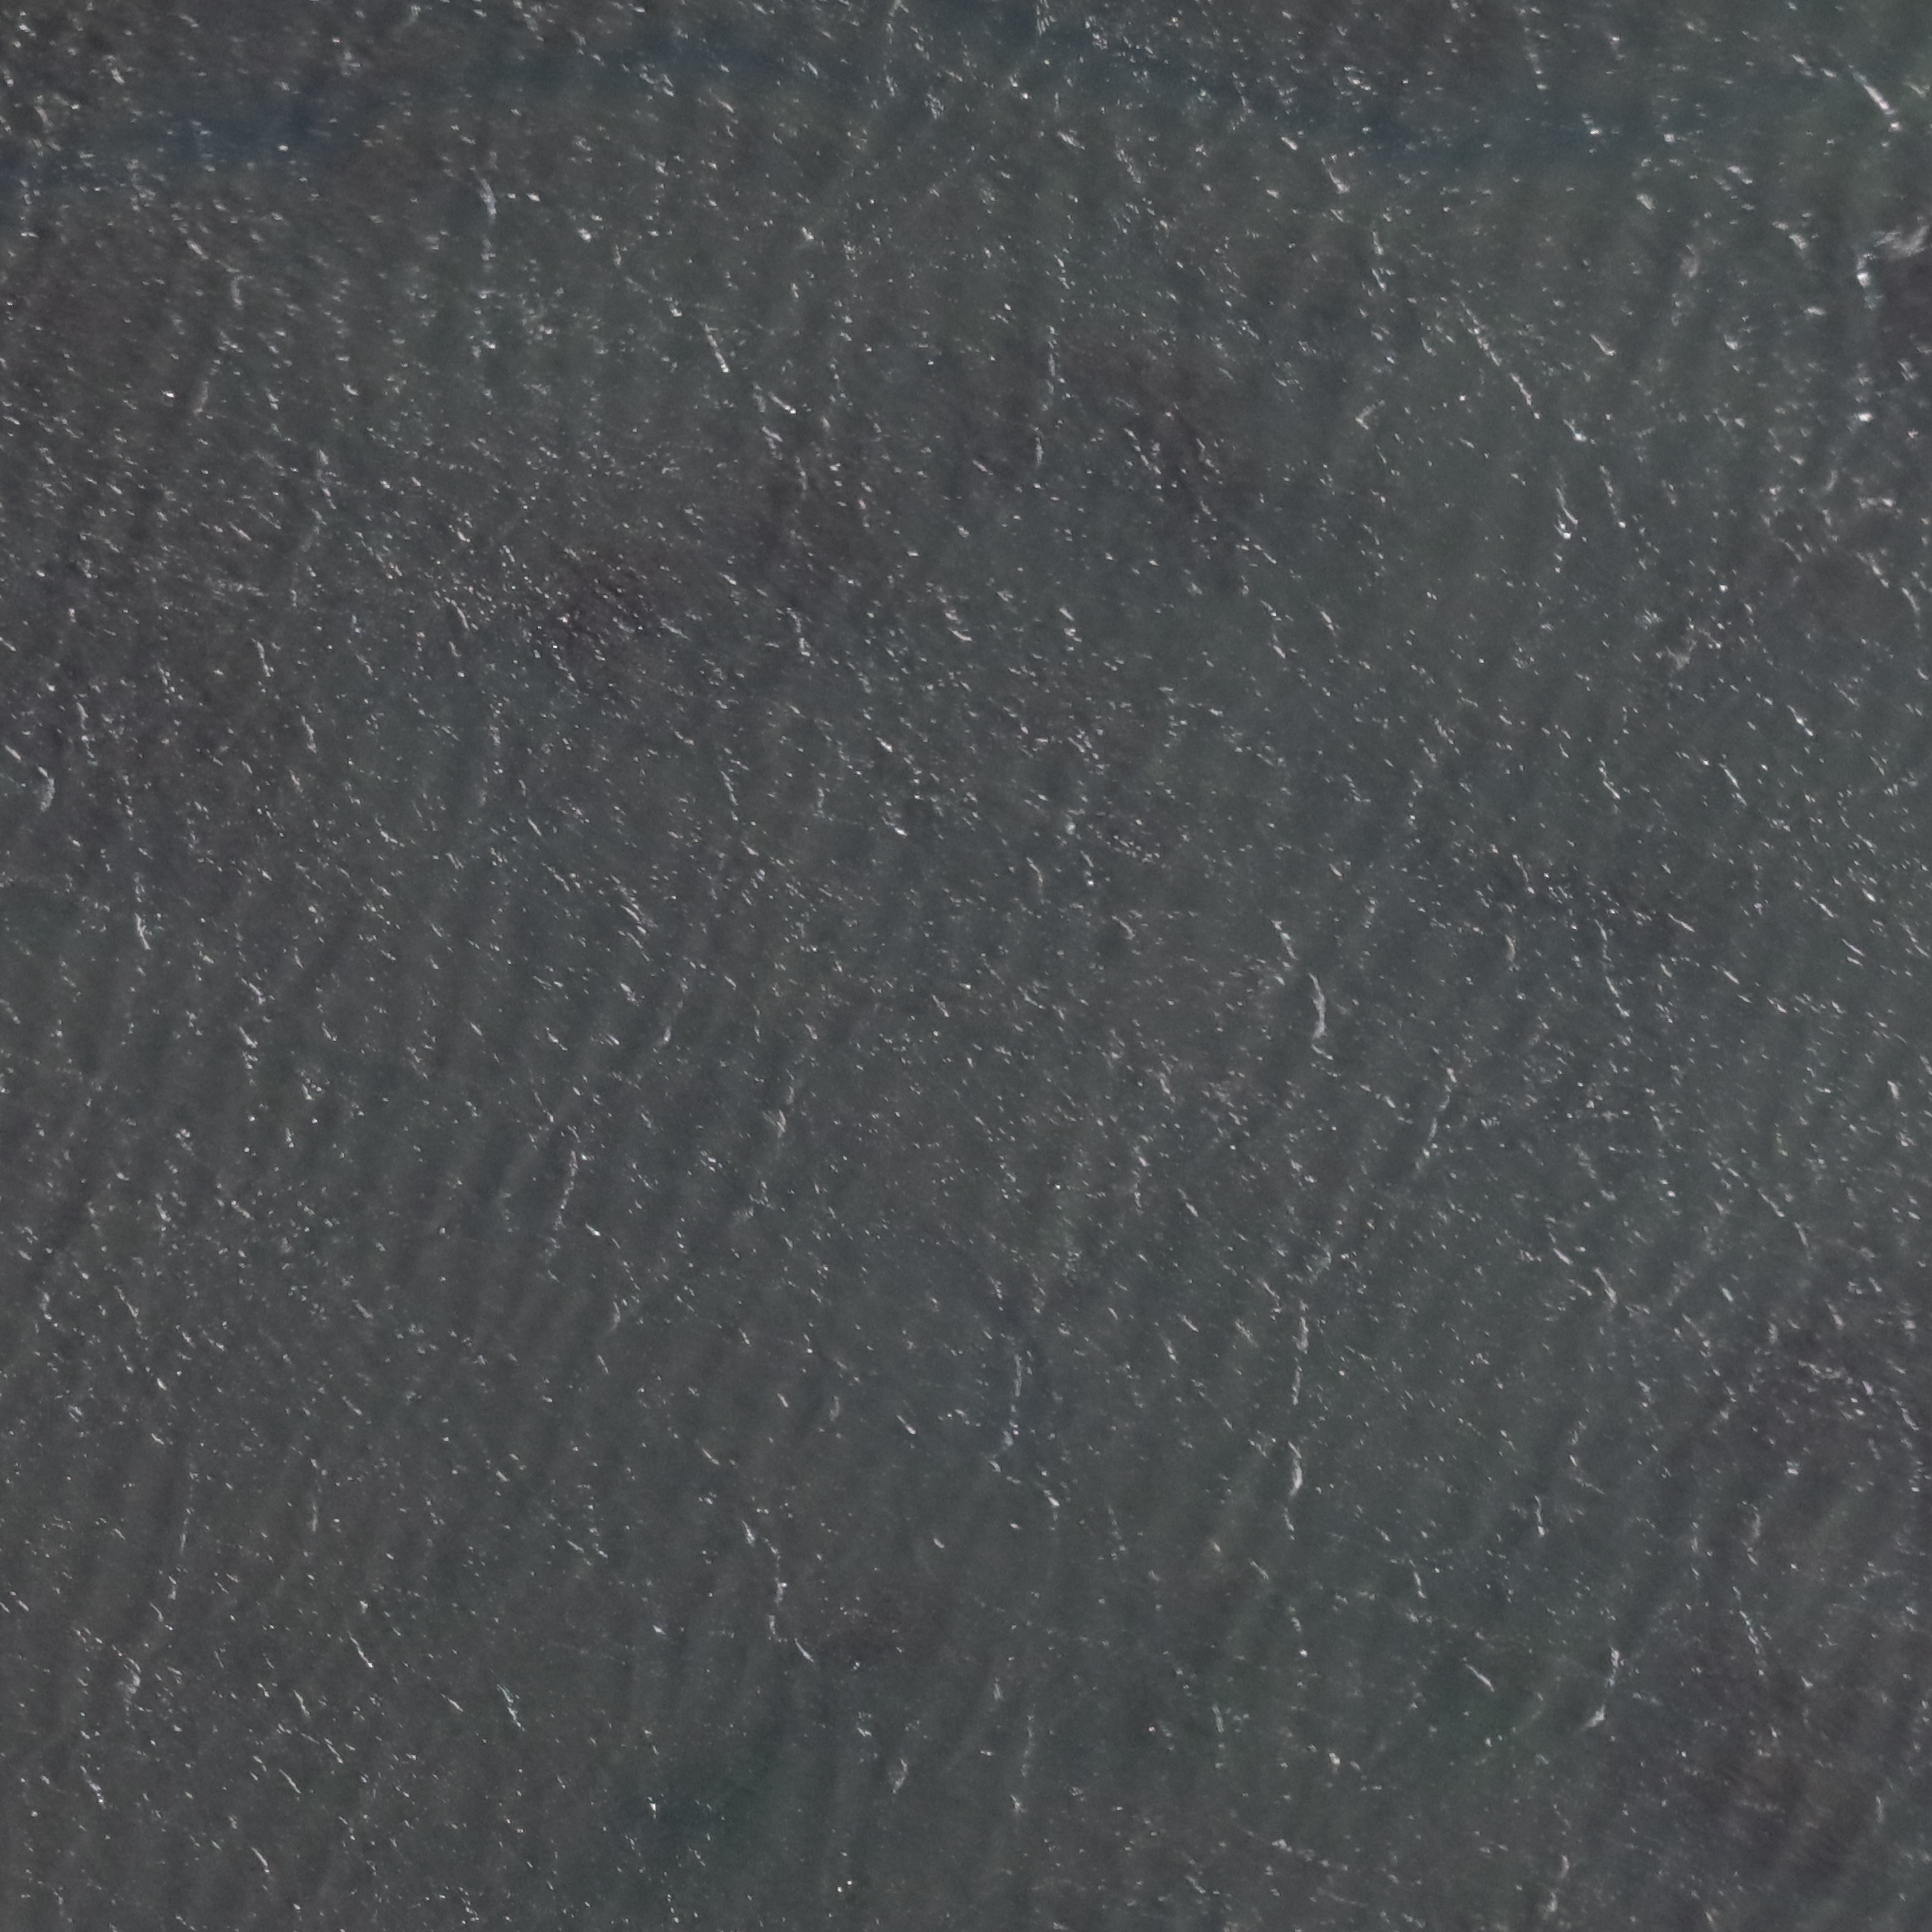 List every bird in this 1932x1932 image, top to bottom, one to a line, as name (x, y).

None